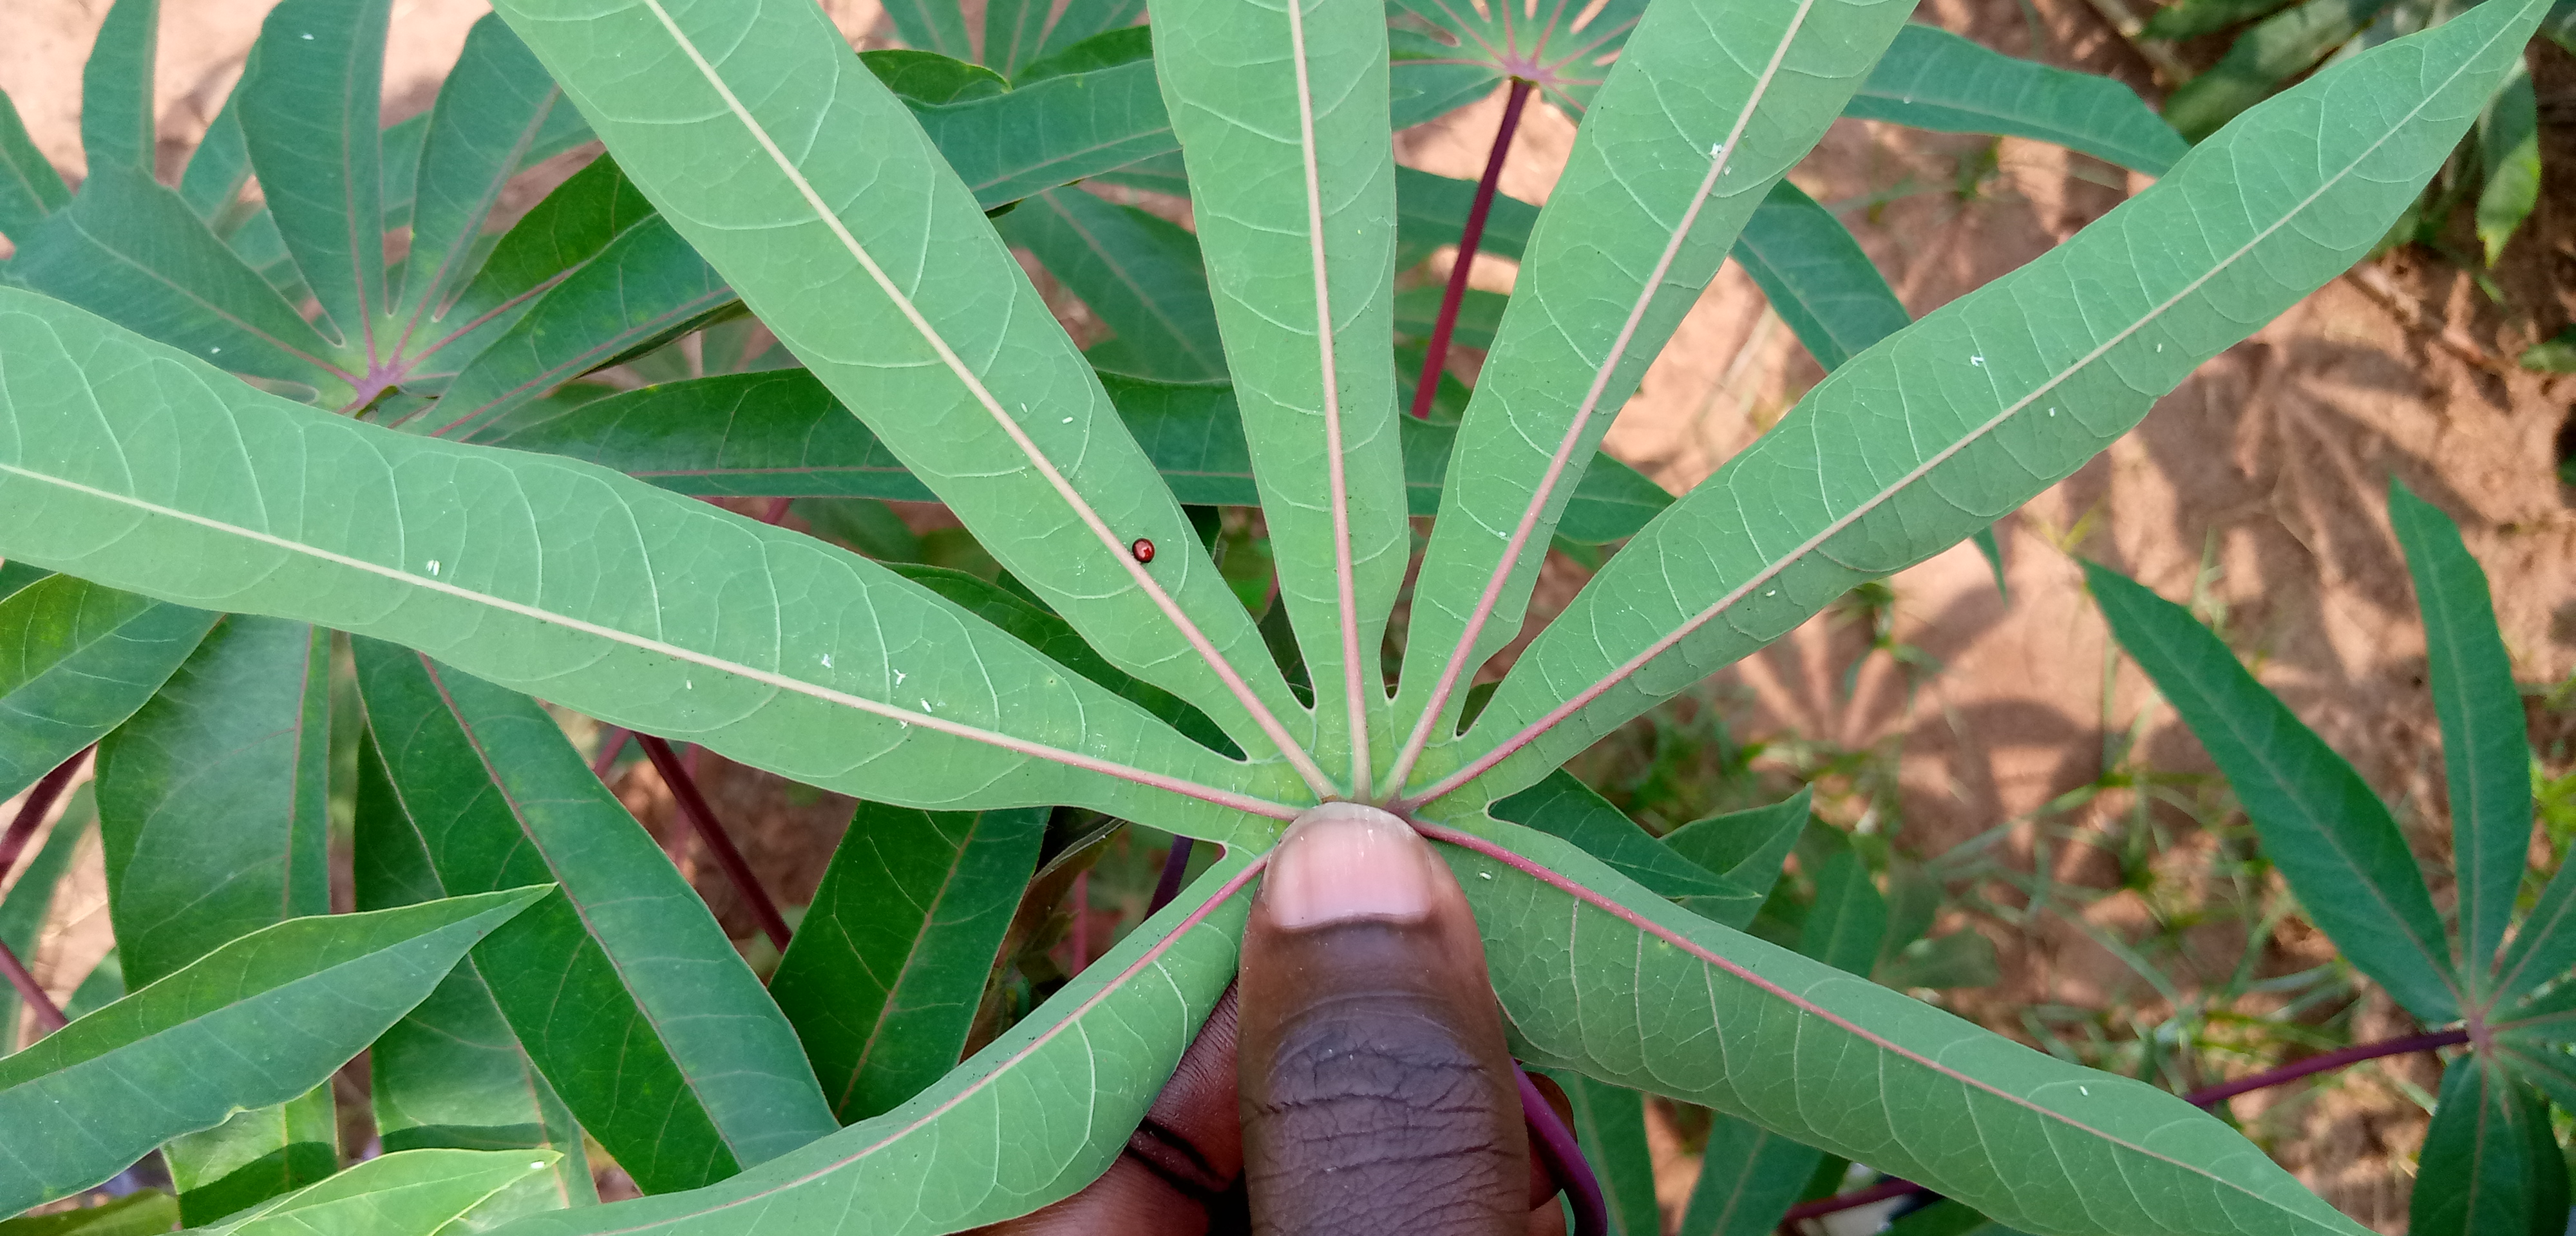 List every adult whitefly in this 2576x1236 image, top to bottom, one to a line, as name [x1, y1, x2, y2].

whitefly [1703, 135, 1728, 155]
whitefly [2154, 339, 2167, 356]
whitefly [1965, 352, 1988, 369]
whitefly [1017, 397, 1034, 418]
whitefly [2045, 403, 2062, 422]
whitefly [1059, 409, 1084, 431]
whitefly [422, 554, 442, 581]
whitefly [1763, 585, 1781, 600]
whitefly [814, 647, 836, 671]
whitefly [891, 664, 911, 687]
whitefly [683, 675, 699, 696]
whitefly [917, 695, 935, 716]
whitefly [894, 716, 909, 739]
whitefly [1475, 866, 1495, 886]
whitefly [2073, 1074, 2093, 1102]